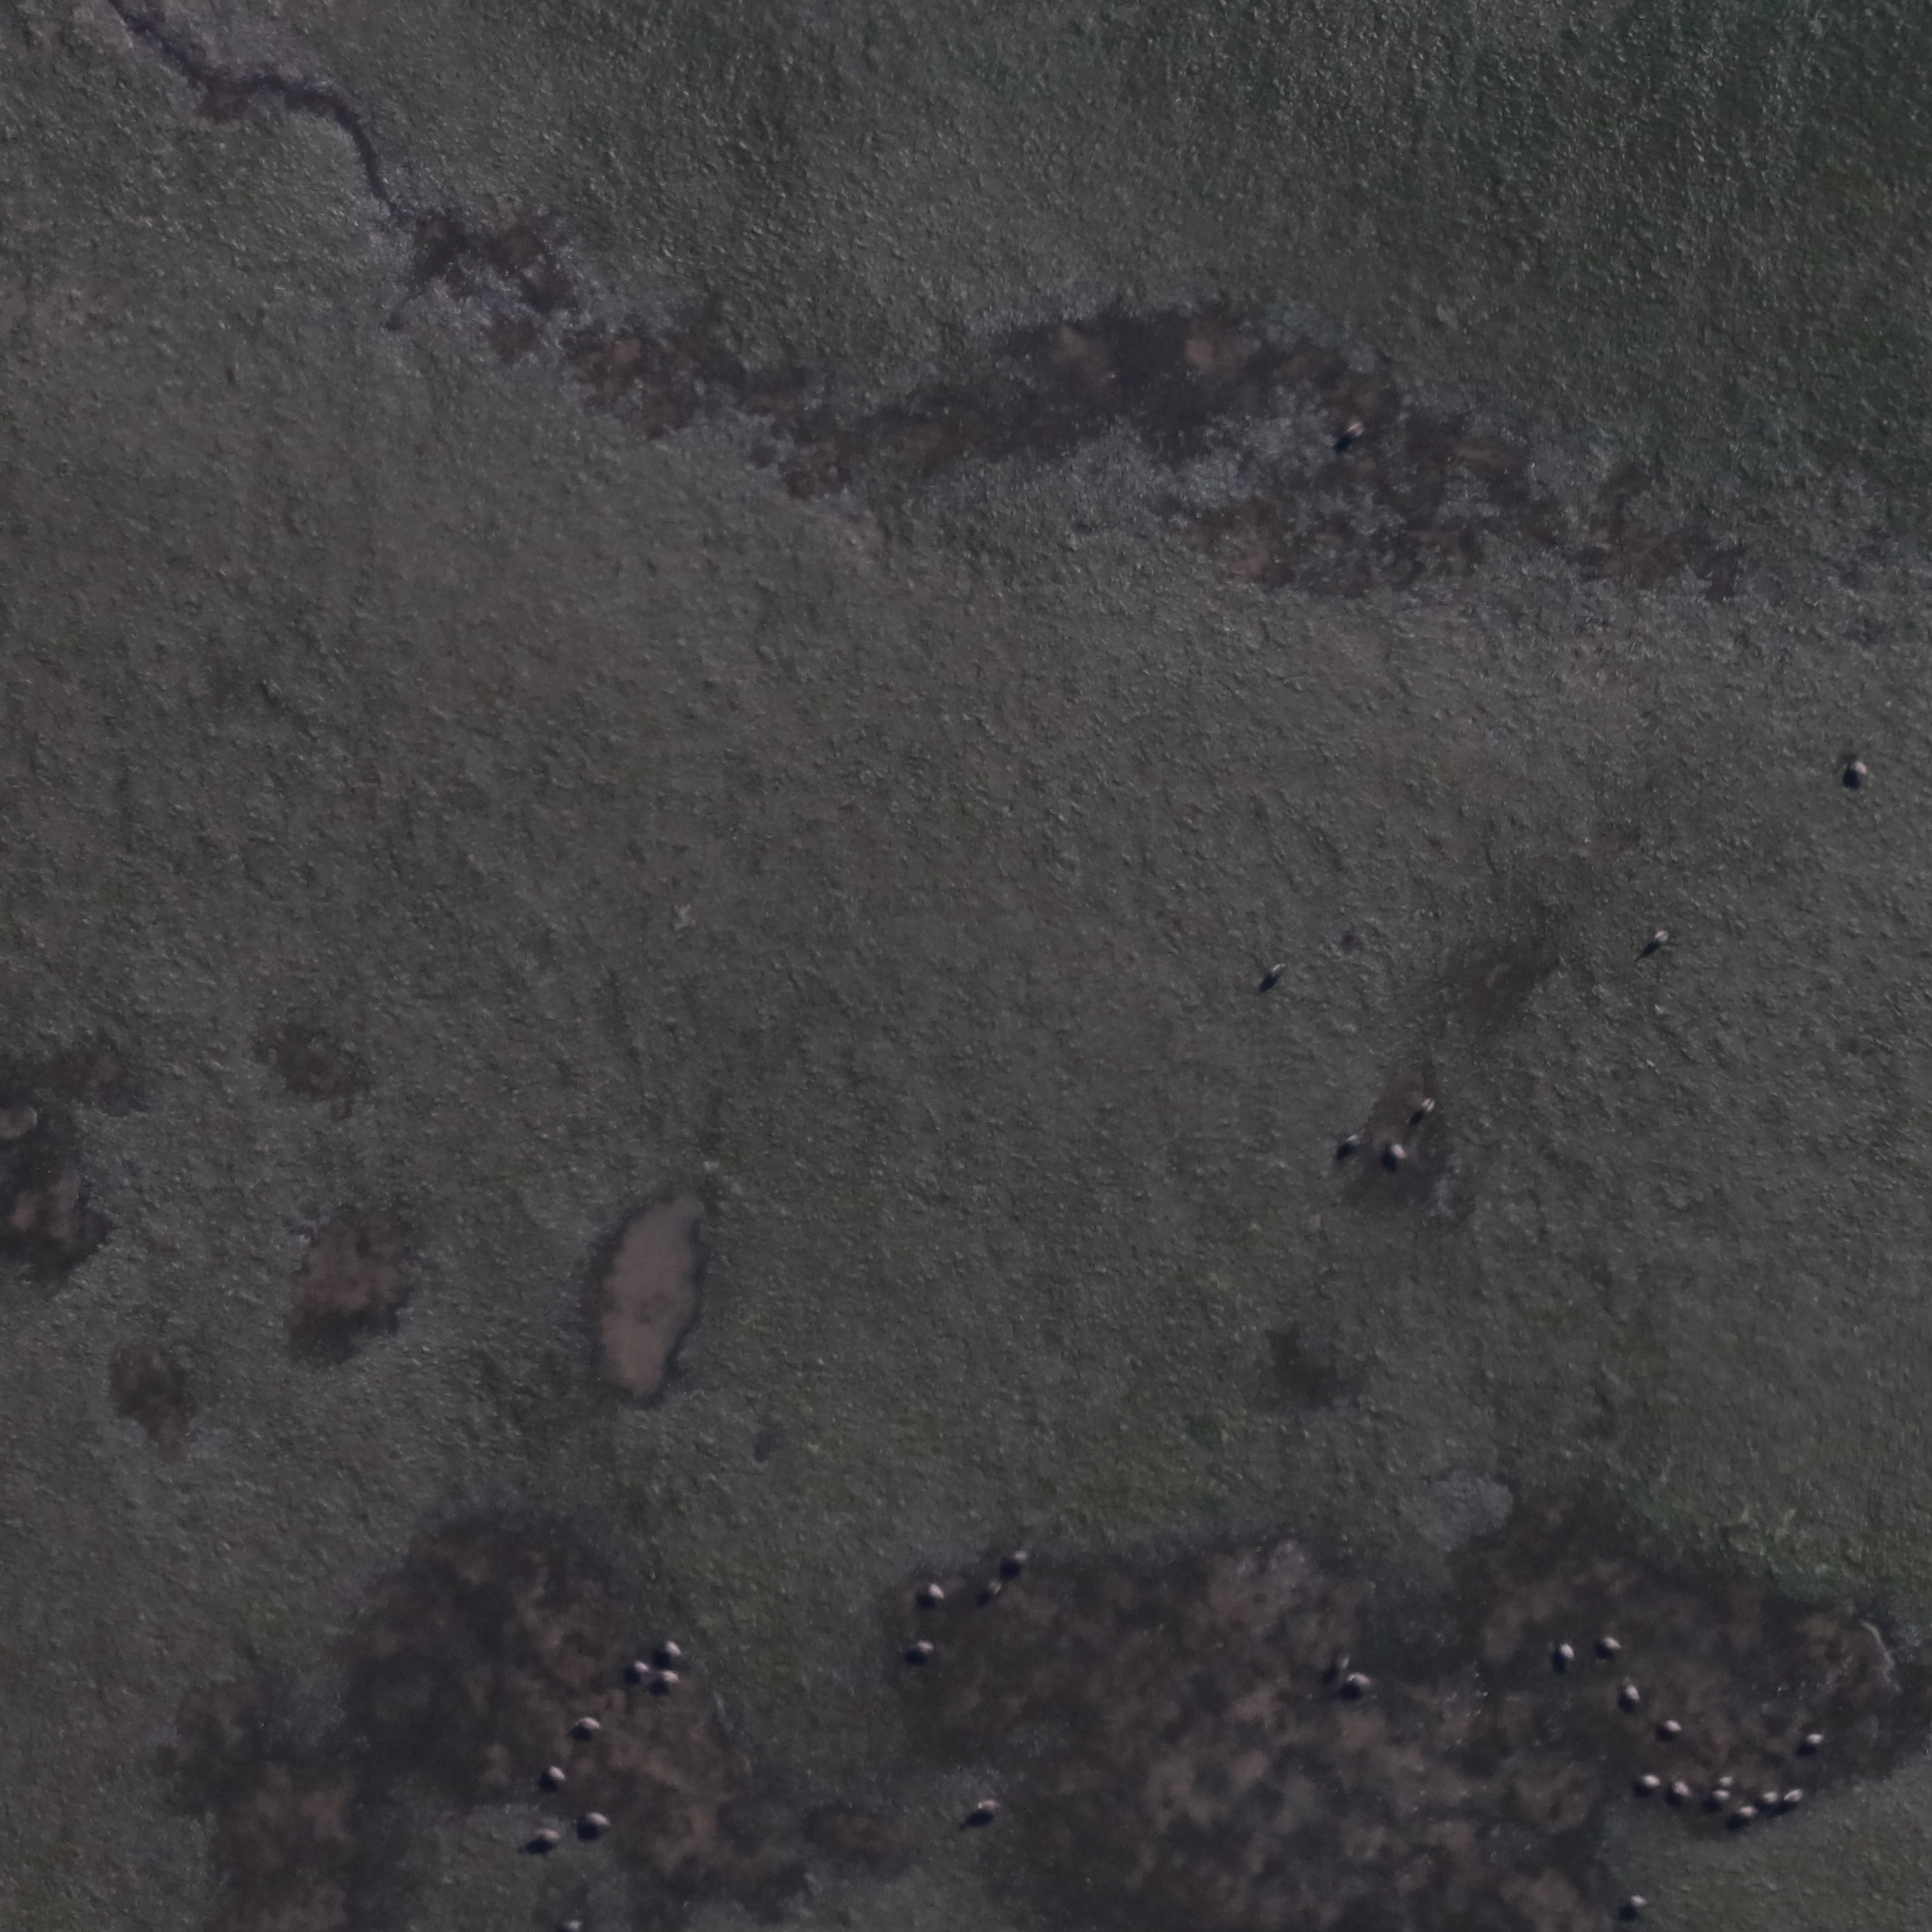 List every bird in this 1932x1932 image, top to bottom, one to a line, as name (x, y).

Canada goose (1859, 768)
Canada goose (1664, 934)
Canada goose (1279, 969)
Canada goose (1428, 1105)
Canada goose (1352, 1140)
Canada goose (1397, 1151)
Canada goose (1024, 1555)
Canada goose (1001, 1585)
Canada goose (932, 1596)
Canada goose (925, 1647)
Canada goose (672, 1648)
Canada goose (1617, 1648)
Canada goose (1572, 1655)
Canada goose (1340, 1662)
Canada goose (642, 1667)
Canada goose (669, 1677)
Canada goose (1362, 1684)
Canada goose (1633, 1694)
Canada goose (593, 1725)
Canada goose (1677, 1726)
Canada goose (1818, 1739)
Canada goose (1653, 1775)
Canada goose (561, 1777)
Canada goose (1729, 1781)
Canada goose (1689, 1791)
Canada goose (1771, 1794)
Canada goose (1714, 1799)
Canada goose (1798, 1799)
Canada goose (988, 1807)
Canada goose (1746, 1815)
Canada goose (596, 1827)
Canada goose (551, 1839)
Canada goose (1639, 1903)
Canada goose (572, 1924)